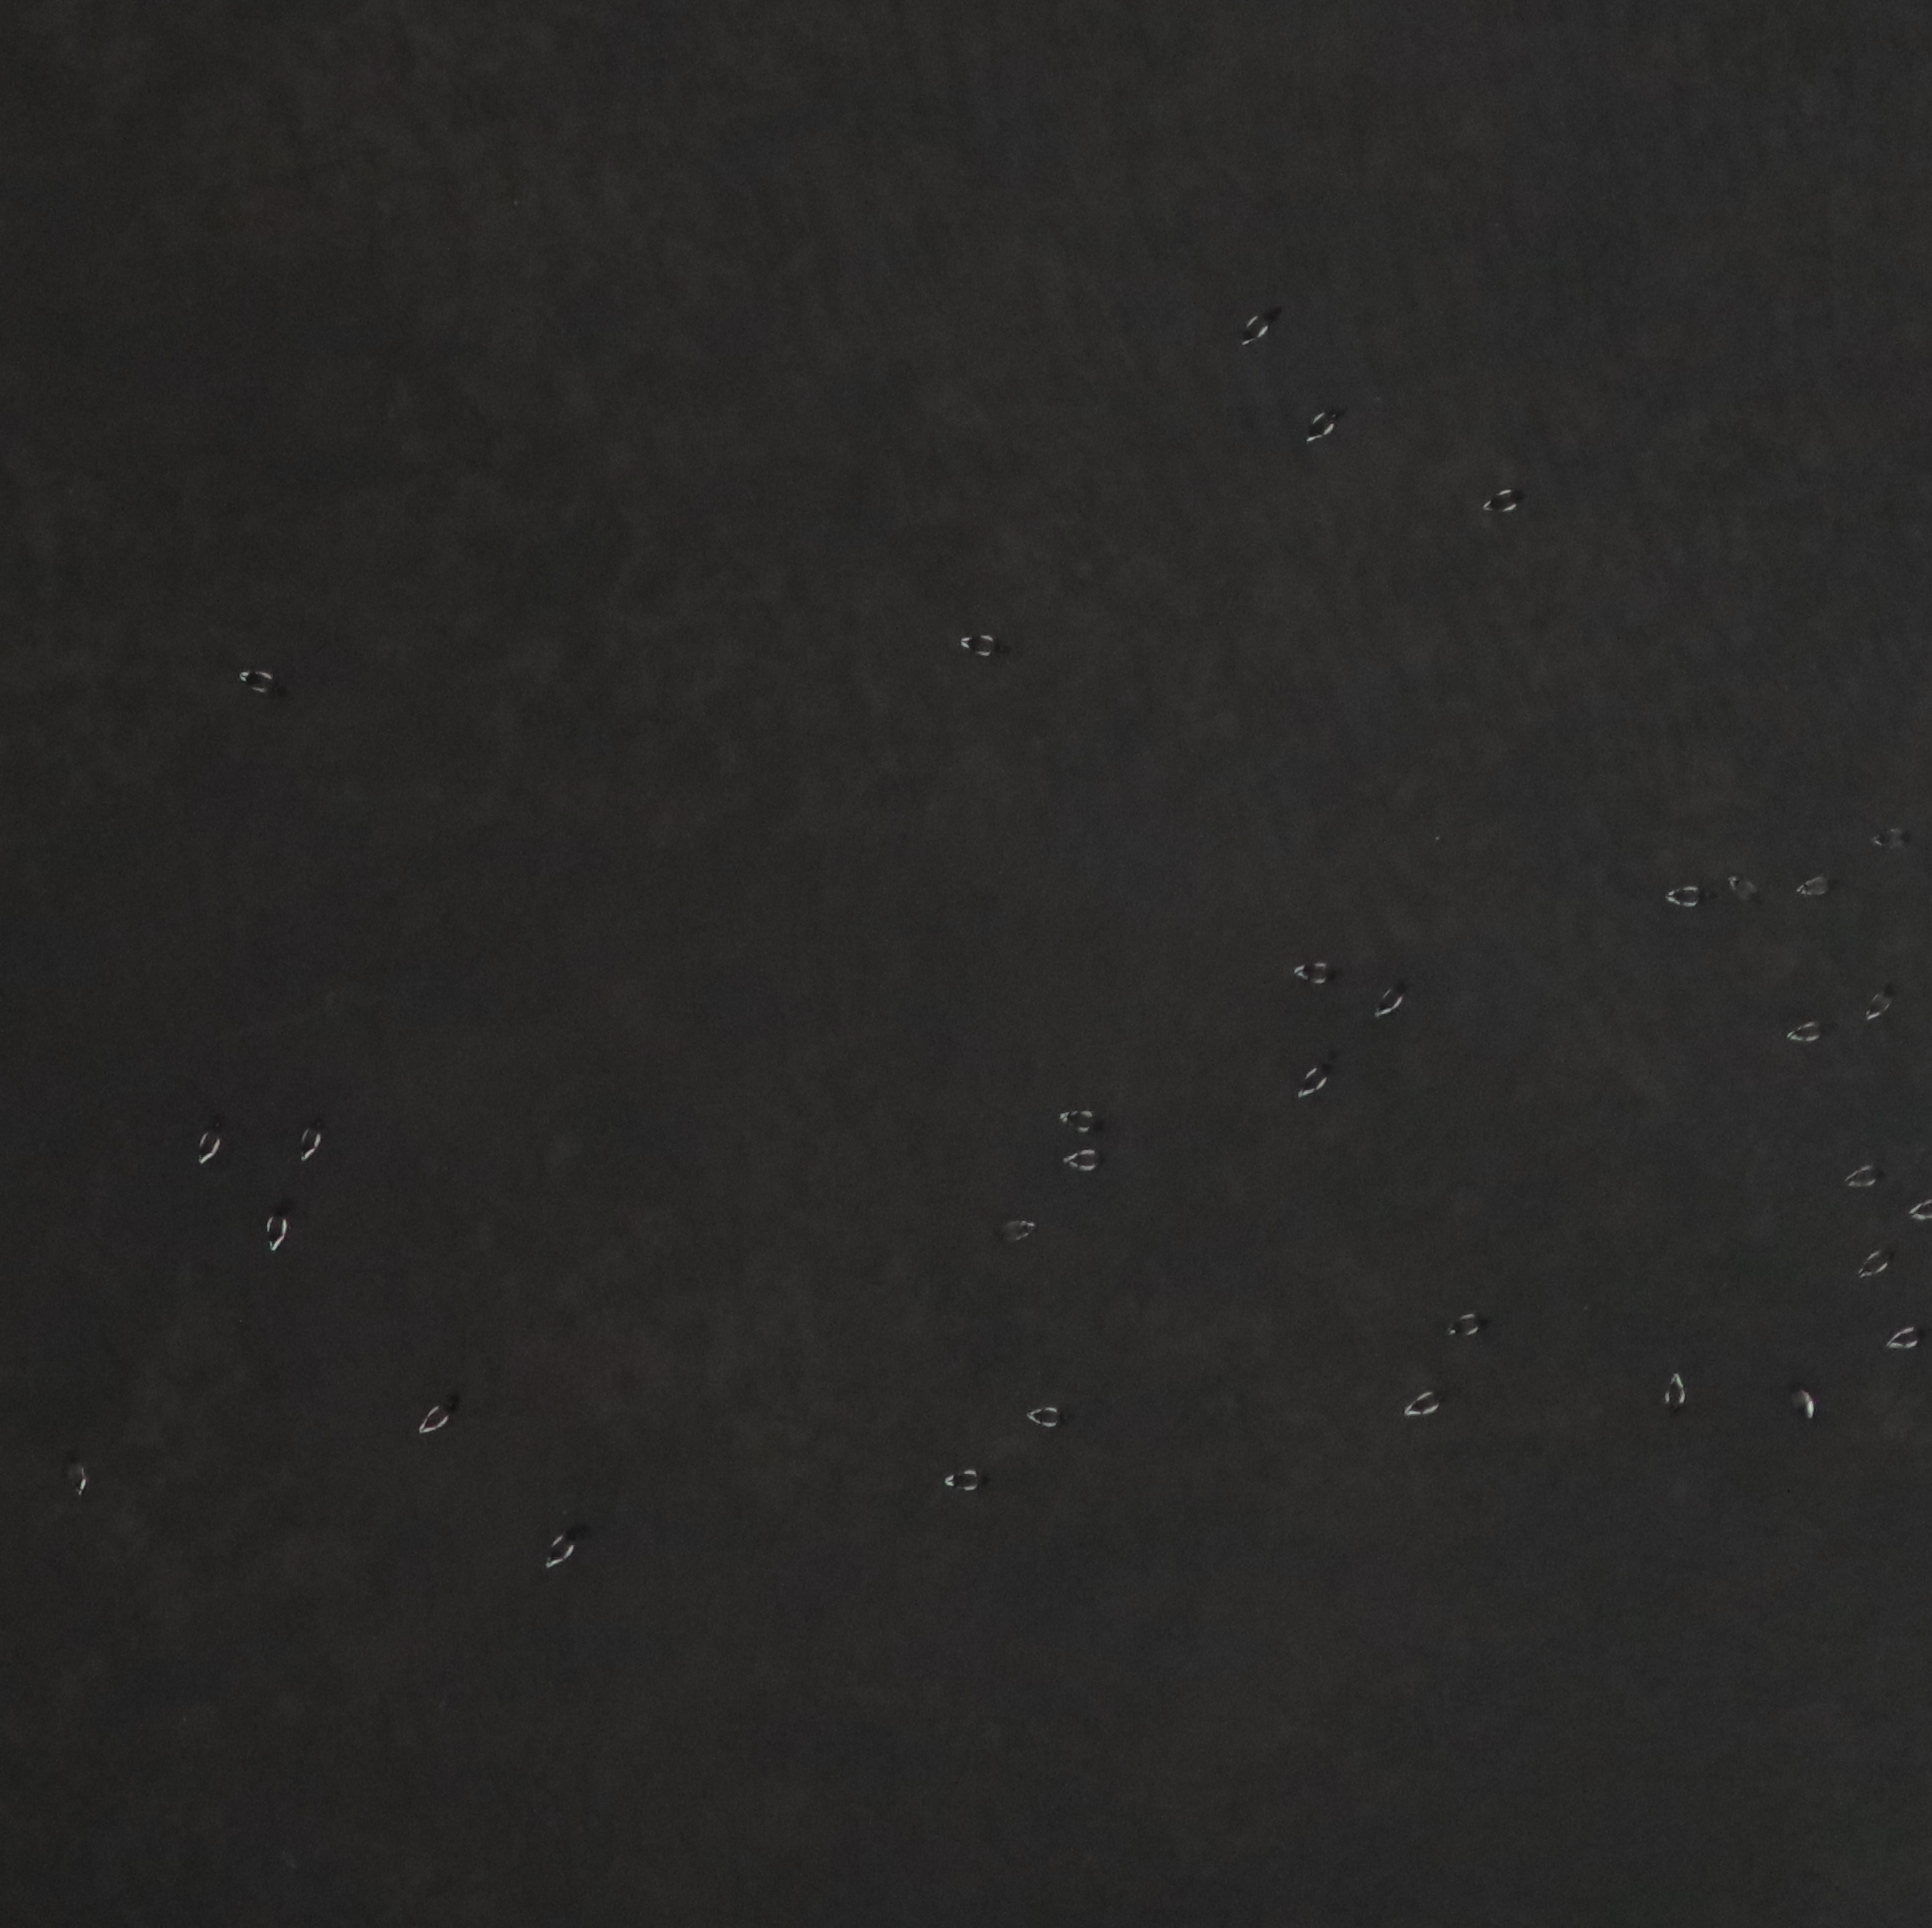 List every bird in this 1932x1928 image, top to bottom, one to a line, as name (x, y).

brant (1259, 328)
brant (1323, 424)
brant (1505, 500)
brant (982, 644)
brant (259, 680)
brant (1891, 837)
brant (1818, 886)
brant (1748, 889)
brant (1688, 896)
brant (1316, 973)
brant (1390, 1002)
brant (1880, 1003)
brant (1808, 1032)
brant (1315, 1080)
brant (1084, 1124)
brant (310, 1143)
brant (209, 1145)
brant (1082, 1160)
brant (1865, 1177)
brant (1928, 1211)
brant (278, 1227)
brant (1018, 1227)
brant (1876, 1263)
brant (1468, 1324)
brant (1905, 1337)
brant (1675, 1392)
brant (1427, 1402)
brant (1804, 1406)
brant (1048, 1416)
brant (434, 1418)
brant (78, 1476)
brant (966, 1481)
brant (561, 1548)